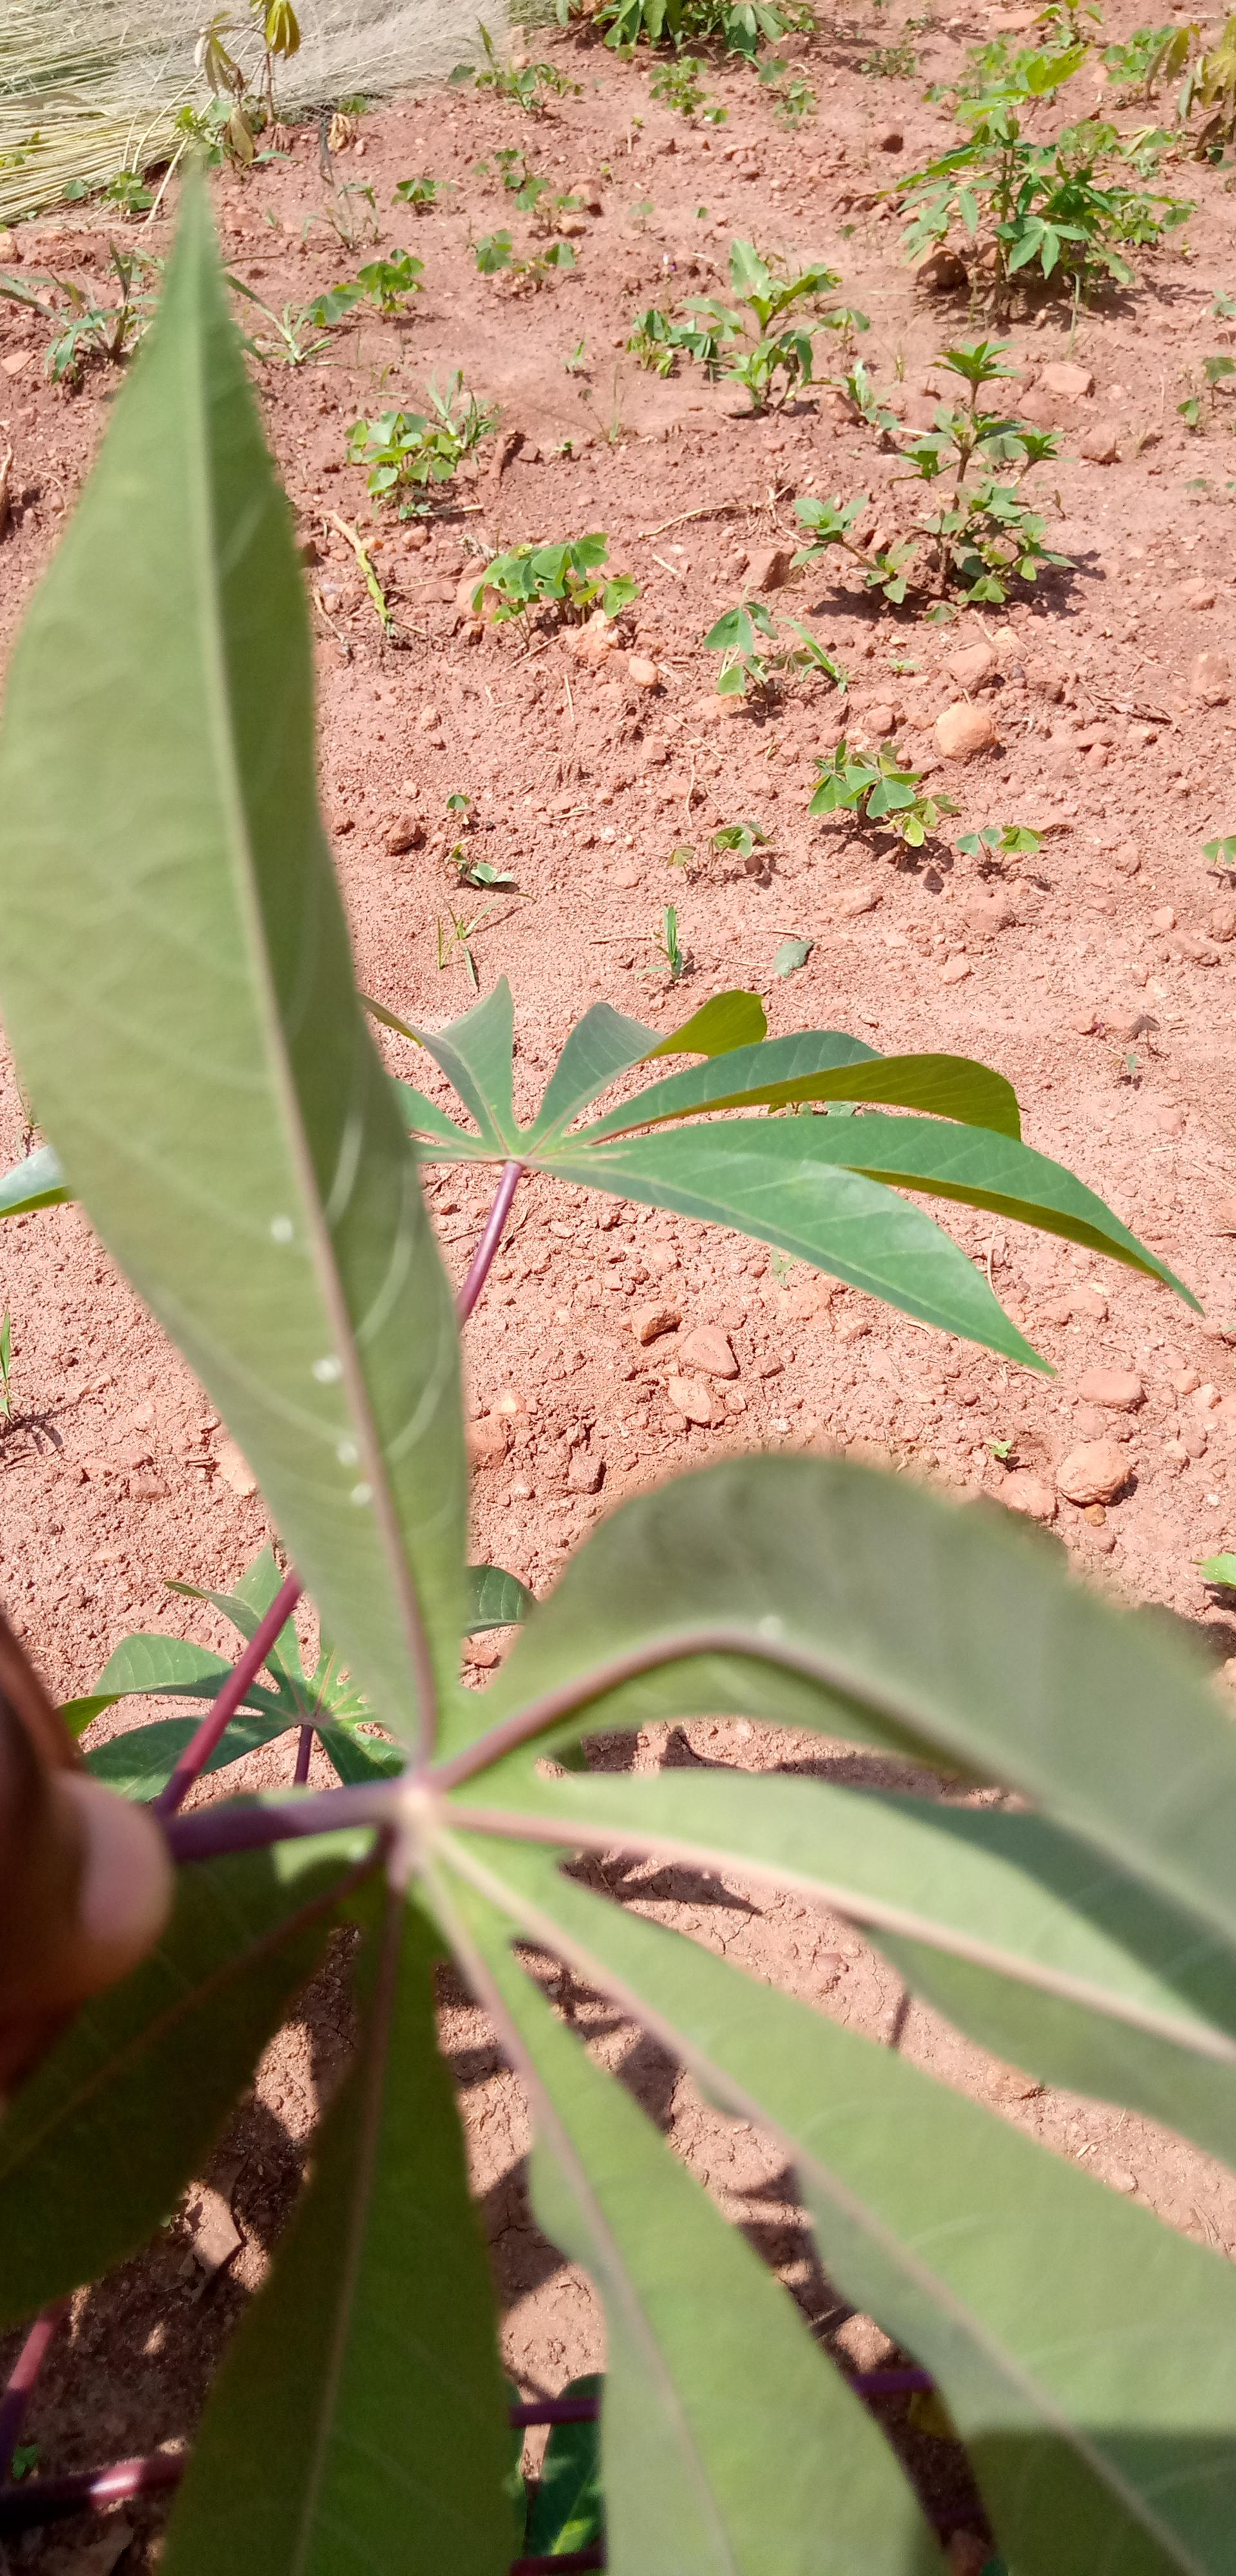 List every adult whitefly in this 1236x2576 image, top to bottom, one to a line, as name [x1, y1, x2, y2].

whitefly [262, 1209, 299, 1254]
whitefly [307, 1351, 352, 1385]
whitefly [336, 1430, 359, 1468]
whitefly [351, 1479, 377, 1513]
whitefly [756, 1607, 796, 1644]